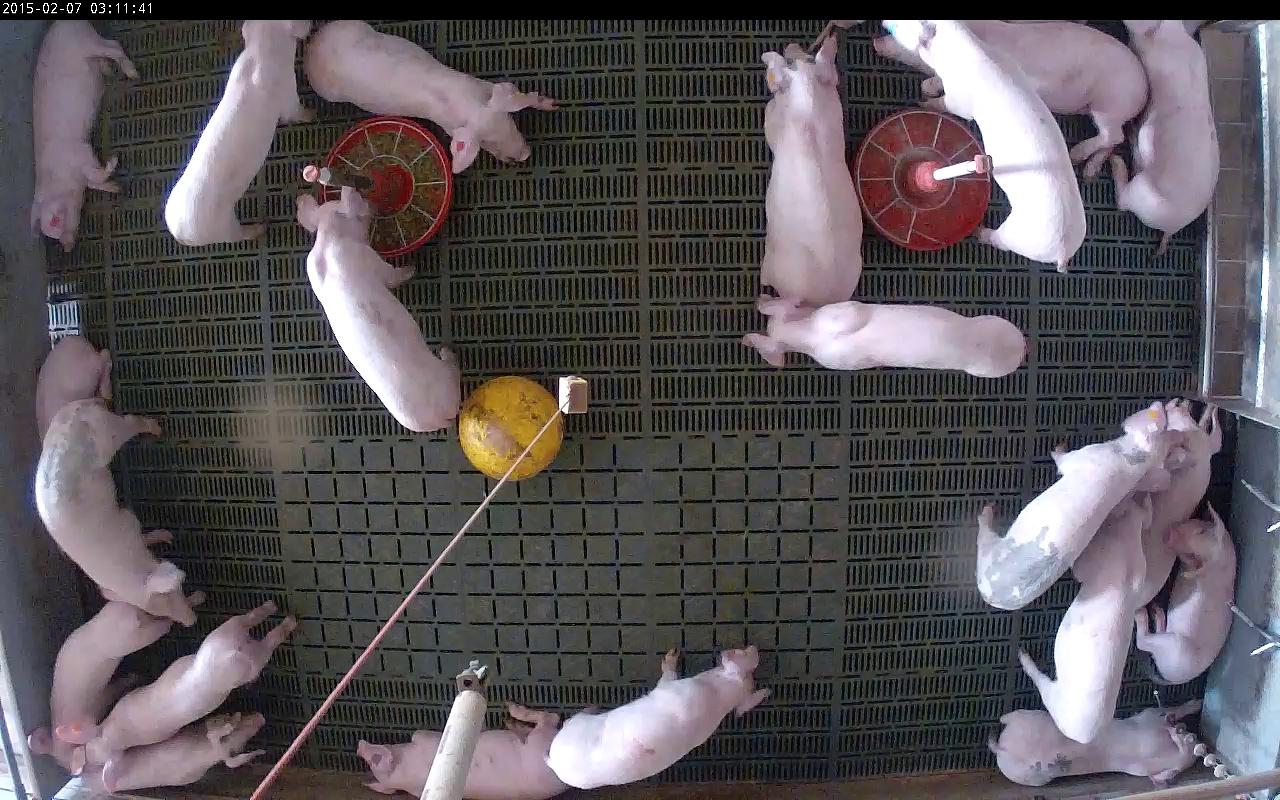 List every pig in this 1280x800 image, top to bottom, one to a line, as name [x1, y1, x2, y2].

pig [305, 19, 557, 179]
pig [875, 19, 1149, 185]
pig [165, 20, 312, 247]
pig [886, 20, 1088, 280]
pig [32, 21, 140, 256]
pig [1113, 23, 1220, 265]
pig [761, 34, 861, 308]
pig [297, 185, 465, 434]
pig [744, 295, 1028, 377]
pig [32, 335, 115, 455]
pig [33, 400, 198, 626]
pig [1135, 400, 1223, 606]
pig [973, 401, 1187, 610]
pig [1019, 494, 1154, 746]
pig [1134, 502, 1239, 690]
pig [26, 588, 207, 777]
pig [52, 602, 300, 790]
pig [546, 644, 769, 791]
pig [357, 698, 577, 798]
pig [984, 699, 1206, 786]
pig [80, 711, 266, 793]